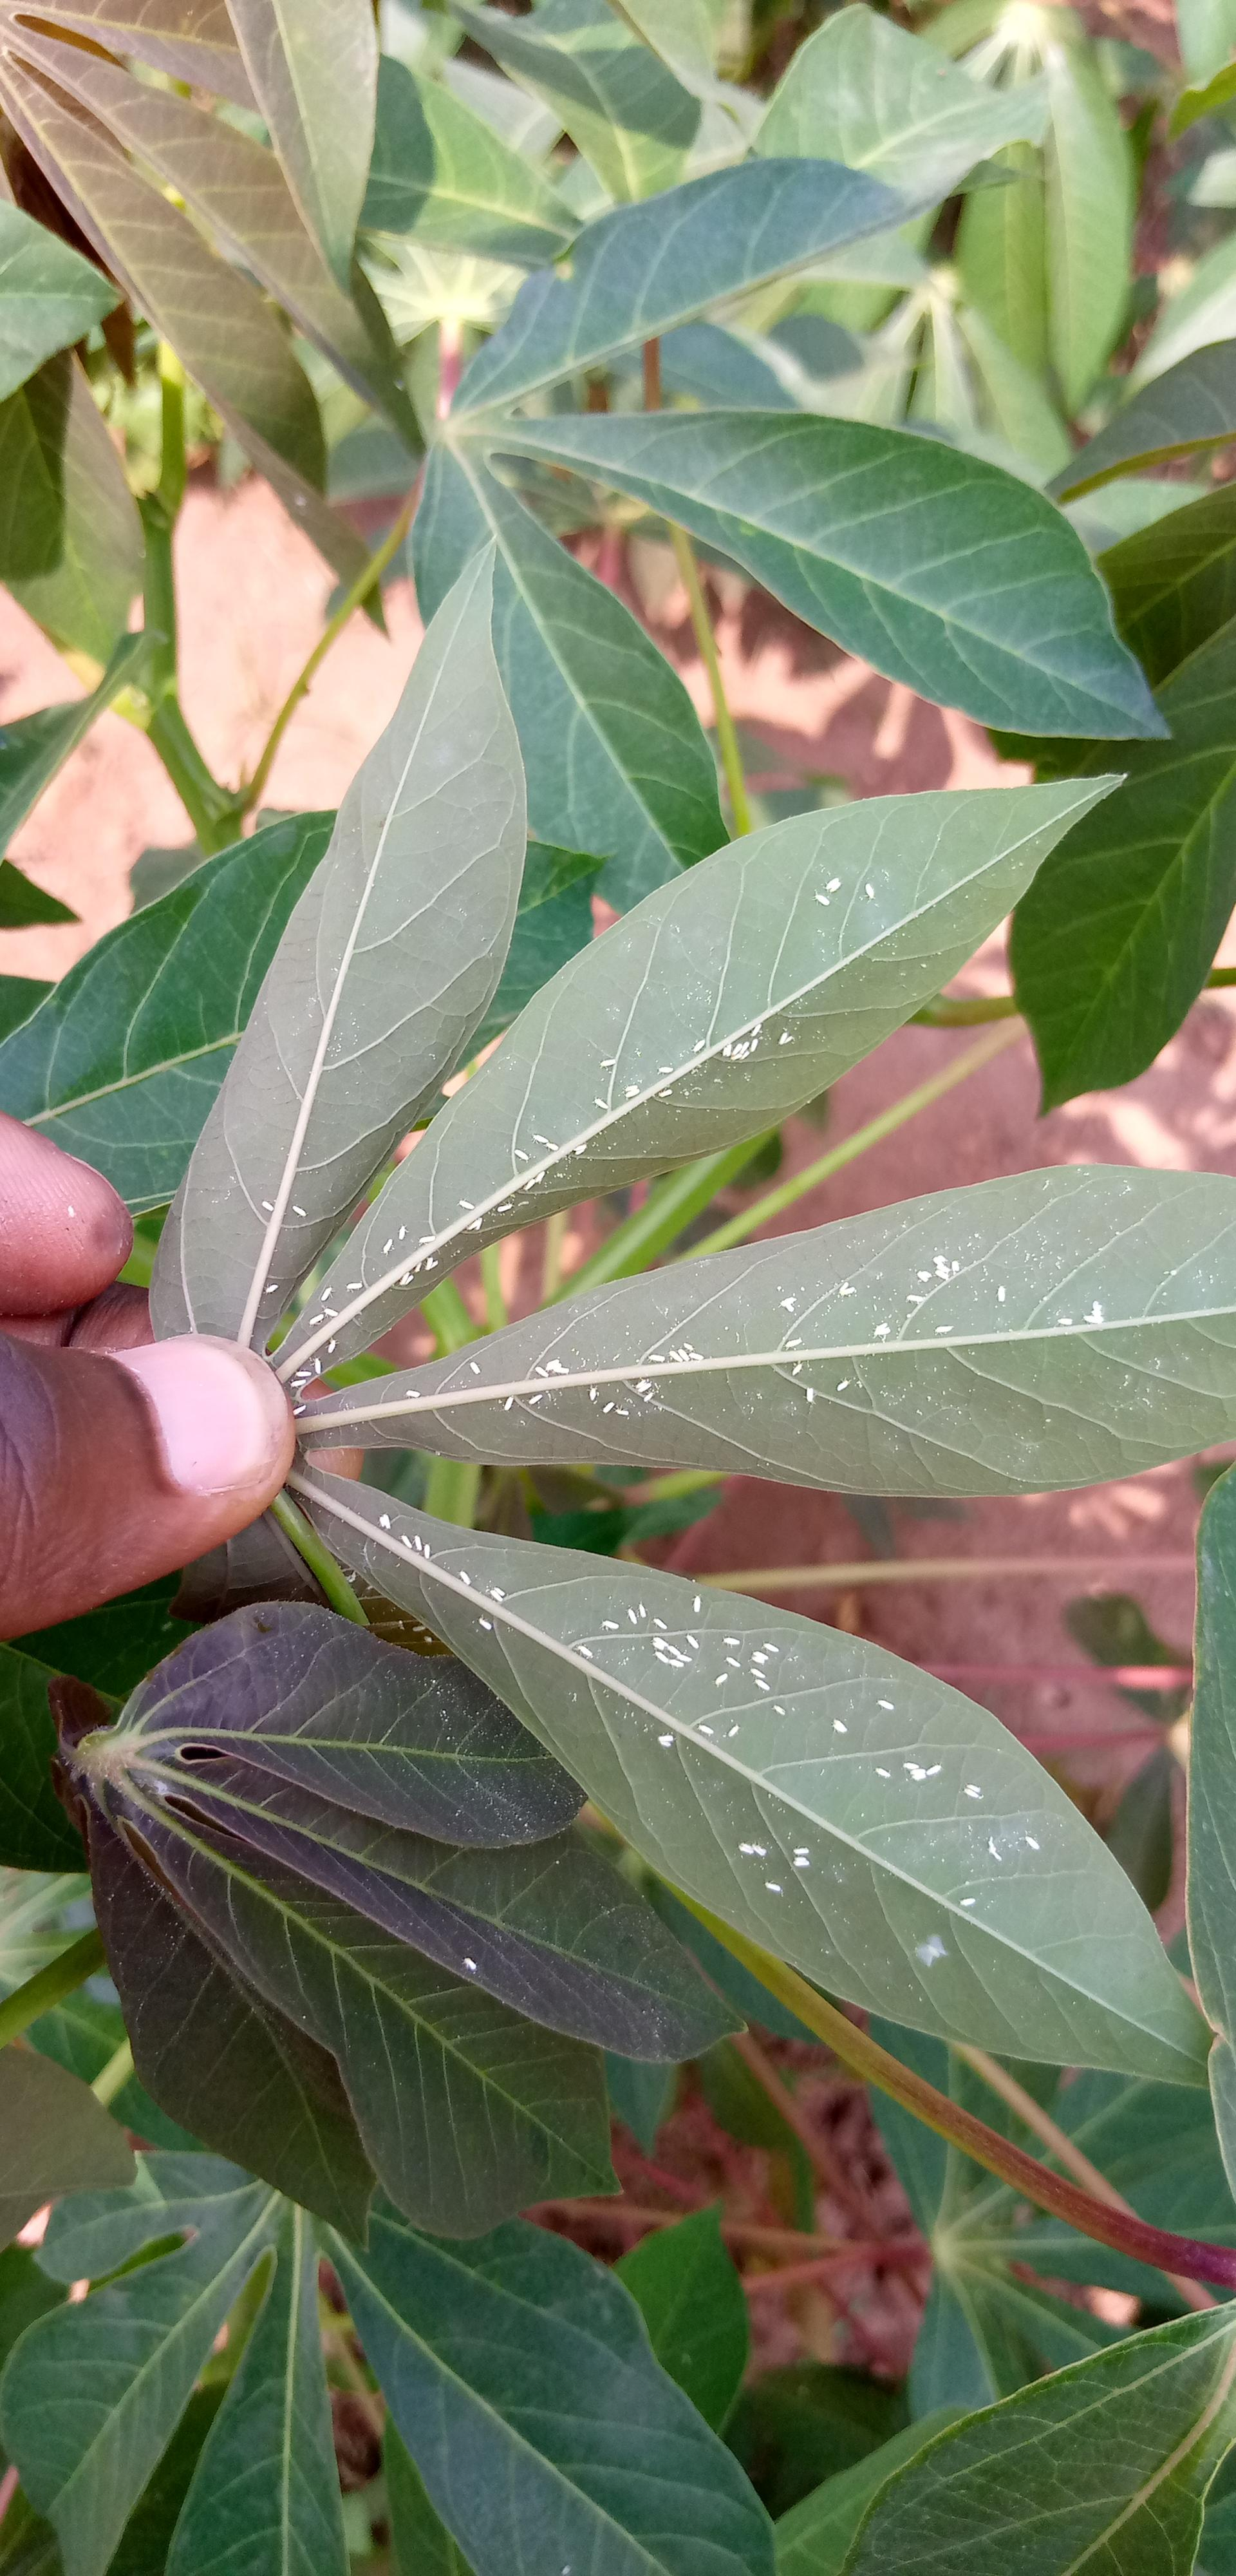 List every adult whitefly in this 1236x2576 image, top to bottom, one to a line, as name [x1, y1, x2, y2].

whitefly [822, 875, 841, 893]
whitefly [861, 879, 880, 902]
whitefly [831, 882, 841, 895]
whitefly [810, 889, 833, 908]
whitefly [751, 1021, 763, 1036]
whitefly [775, 1026, 796, 1046]
whitefly [690, 1036, 707, 1052]
whitefly [750, 1037, 759, 1054]
whitefly [742, 1039, 751, 1054]
whitefly [720, 1041, 732, 1059]
whitefly [732, 1041, 744, 1056]
whitefly [596, 1054, 618, 1070]
whitefly [654, 1064, 678, 1077]
whitefly [624, 1083, 641, 1094]
whitefly [656, 1086, 674, 1099]
whitefly [624, 1089, 642, 1102]
whitefly [590, 1096, 612, 1112]
whitefly [530, 1132, 548, 1144]
whitefly [571, 1142, 588, 1160]
whitefly [546, 1142, 561, 1153]
whitefly [512, 1148, 530, 1162]
whitefly [536, 1170, 548, 1186]
whitefly [523, 1177, 536, 1191]
whitefly [257, 1197, 277, 1215]
whitefly [455, 1197, 475, 1213]
whitefly [287, 1201, 311, 1220]
whitefly [496, 1203, 514, 1215]
whitefly [466, 1216, 486, 1233]
whitefly [395, 1222, 410, 1242]
whitefly [417, 1231, 436, 1245]
whitefly [381, 1234, 393, 1256]
whitefly [931, 1252, 946, 1264]
whitefly [424, 1255, 439, 1272]
whitefly [949, 1257, 961, 1274]
whitefly [413, 1260, 422, 1274]
whitefly [934, 1264, 950, 1272]
whitefly [915, 1269, 933, 1283]
whitefly [933, 1269, 948, 1282]
whitefly [397, 1271, 413, 1286]
whitefly [838, 1278, 857, 1298]
whitefly [265, 1281, 279, 1294]
whitefly [343, 1282, 364, 1293]
whitefly [995, 1283, 1008, 1305]
whitefly [317, 1285, 333, 1303]
whitefly [904, 1293, 926, 1303]
whitefly [778, 1294, 798, 1314]
whitefly [1089, 1296, 1107, 1314]
whitefly [322, 1305, 340, 1319]
whitefly [308, 1311, 323, 1327]
whitefly [1083, 1314, 1104, 1325]
whitefly [1055, 1316, 1075, 1327]
whitefly [872, 1320, 892, 1339]
whitefly [933, 1324, 955, 1336]
whitefly [783, 1334, 805, 1349]
whitefly [324, 1336, 341, 1356]
whitefly [682, 1340, 697, 1352]
whitefly [677, 1346, 690, 1361]
whitefly [666, 1348, 683, 1363]
whitefly [645, 1352, 665, 1364]
whitefly [688, 1352, 706, 1362]
whitefly [312, 1354, 324, 1378]
whitefly [543, 1359, 563, 1370]
whitefly [789, 1361, 804, 1378]
whitefly [533, 1363, 548, 1380]
whitefly [470, 1363, 484, 1378]
whitefly [552, 1365, 572, 1376]
whitefly [294, 1369, 312, 1379]
whitefly [832, 1377, 852, 1394]
whitefly [288, 1378, 308, 1390]
whitefly [635, 1378, 645, 1390]
whitefly [639, 1383, 654, 1394]
whitefly [803, 1385, 818, 1405]
whitefly [587, 1385, 598, 1403]
whitefly [403, 1386, 421, 1399]
whitefly [529, 1389, 545, 1407]
whitefly [643, 1390, 653, 1404]
whitefly [503, 1392, 515, 1414]
whitefly [601, 1399, 617, 1416]
whitefly [290, 1403, 310, 1416]
whitefly [614, 1407, 630, 1417]
whitefly [377, 1510, 392, 1530]
whitefly [400, 1532, 413, 1549]
whitefly [413, 1533, 423, 1552]
whitefly [423, 1539, 432, 1561]
whitefly [457, 1569, 473, 1587]
whitefly [494, 1585, 506, 1597]
whitefly [488, 1587, 503, 1604]
whitefly [690, 1593, 706, 1615]
whitefly [637, 1601, 647, 1620]
whitefly [626, 1604, 640, 1627]
whitefly [650, 1615, 669, 1631]
whitefly [599, 1616, 620, 1632]
whitefly [477, 1616, 492, 1633]
whitefly [684, 1632, 701, 1651]
whitefly [720, 1633, 741, 1646]
whitefly [650, 1634, 667, 1651]
whitefly [762, 1640, 782, 1653]
whitefly [574, 1642, 595, 1659]
whitefly [666, 1642, 680, 1655]
whitefly [752, 1649, 769, 1660]
whitefly [652, 1650, 669, 1663]
whitefly [674, 1654, 692, 1663]
whitefly [724, 1654, 743, 1668]
whitefly [750, 1655, 765, 1665]
whitefly [668, 1657, 684, 1668]
whitefly [747, 1667, 765, 1679]
whitefly [710, 1668, 730, 1688]
whitefly [752, 1677, 771, 1692]
whitefly [876, 1696, 896, 1711]
whitefly [770, 1703, 787, 1716]
whitefly [830, 1716, 850, 1736]
whitefly [696, 1721, 716, 1736]
whitefly [726, 1723, 743, 1738]
whitefly [655, 1731, 678, 1747]
whitefly [900, 1759, 919, 1771]
whitefly [925, 1761, 946, 1781]
whitefly [871, 1765, 891, 1779]
whitefly [909, 1768, 928, 1781]
whitefly [964, 1781, 982, 1794]
whitefly [963, 1786, 980, 1799]
whitefly [986, 1833, 1005, 1863]
whitefly [1021, 1834, 1042, 1852]
whitefly [735, 1841, 752, 1854]
whitefly [753, 1842, 768, 1857]
whitefly [792, 1846, 812, 1855]
whitefly [792, 1856, 811, 1868]
whitefly [762, 1880, 782, 1893]
whitefly [957, 1895, 976, 1908]
whitefly [914, 1933, 951, 1967]
whitefly [460, 1955, 478, 1973]